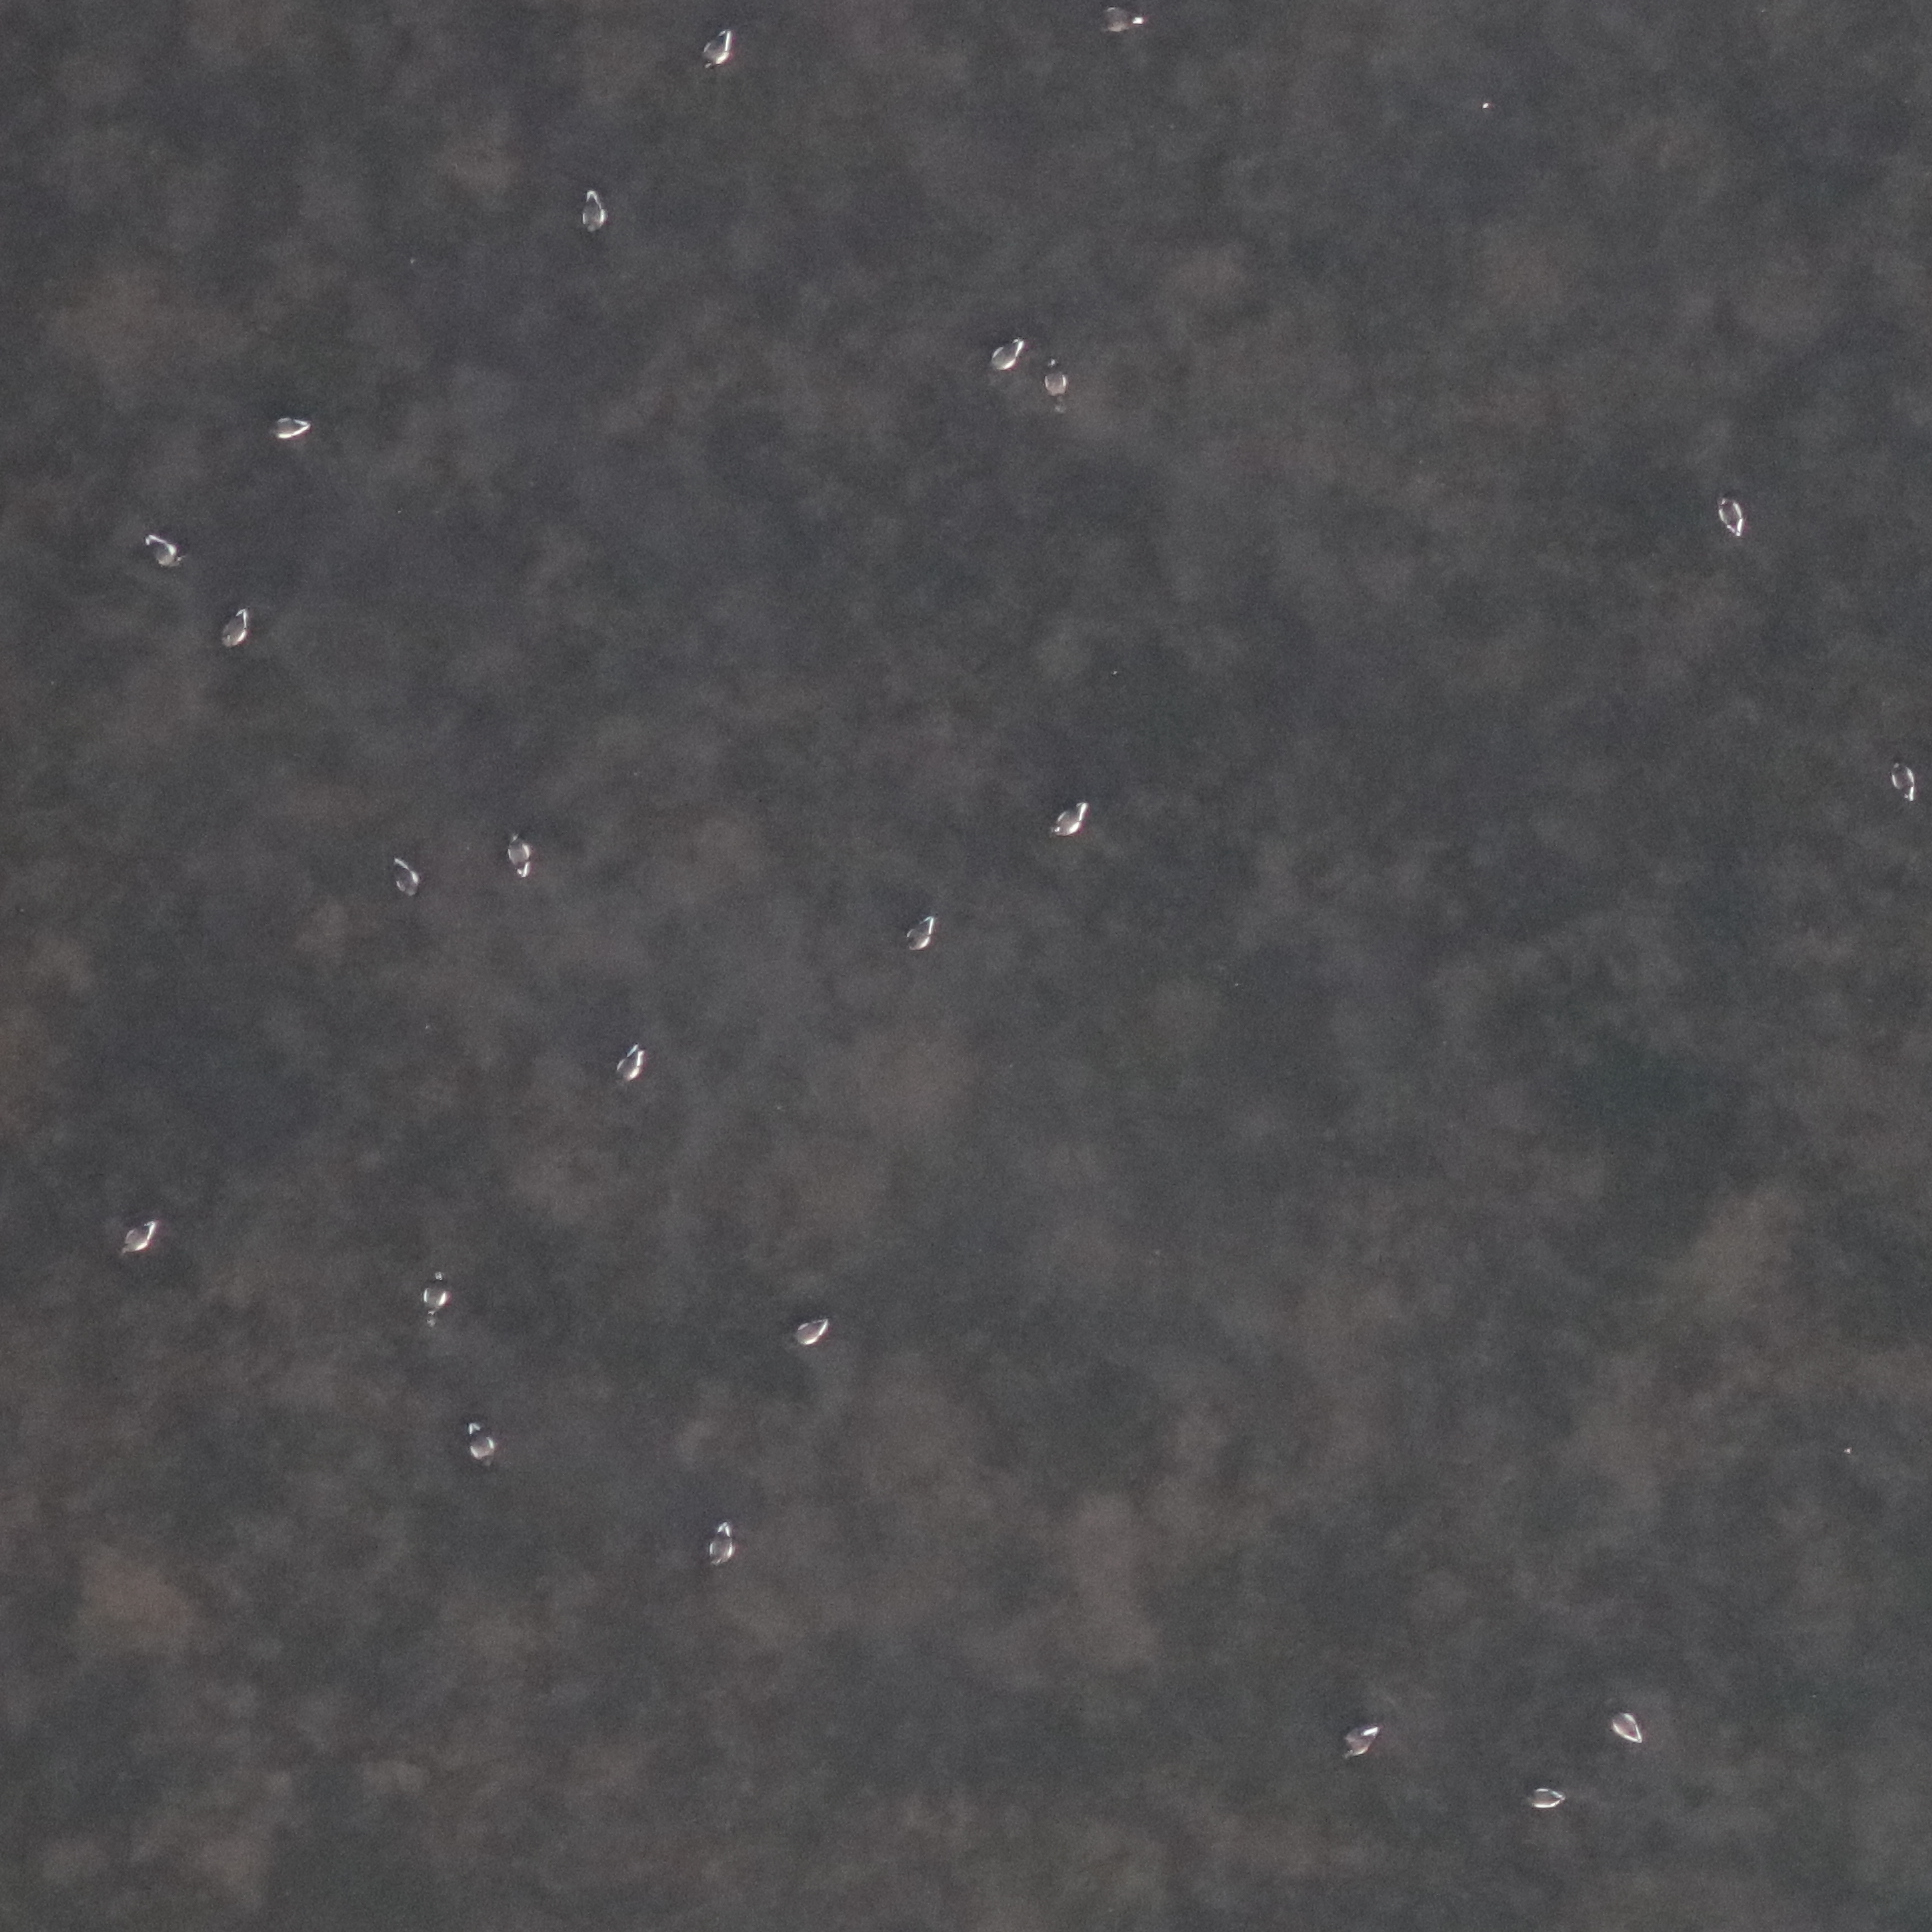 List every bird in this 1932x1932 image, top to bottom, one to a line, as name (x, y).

brant (1122, 21)
brant (717, 50)
brant (593, 214)
brant (1004, 355)
brant (1056, 382)
brant (288, 430)
brant (1732, 514)
brant (166, 553)
brant (236, 629)
brant (1904, 780)
brant (1070, 820)
brant (520, 854)
brant (406, 880)
brant (920, 936)
brant (630, 1065)
brant (140, 1238)
brant (435, 1296)
brant (809, 1332)
brant (482, 1444)
brant (723, 1546)
brant (1626, 1727)
brant (1360, 1741)
brant (1543, 1798)